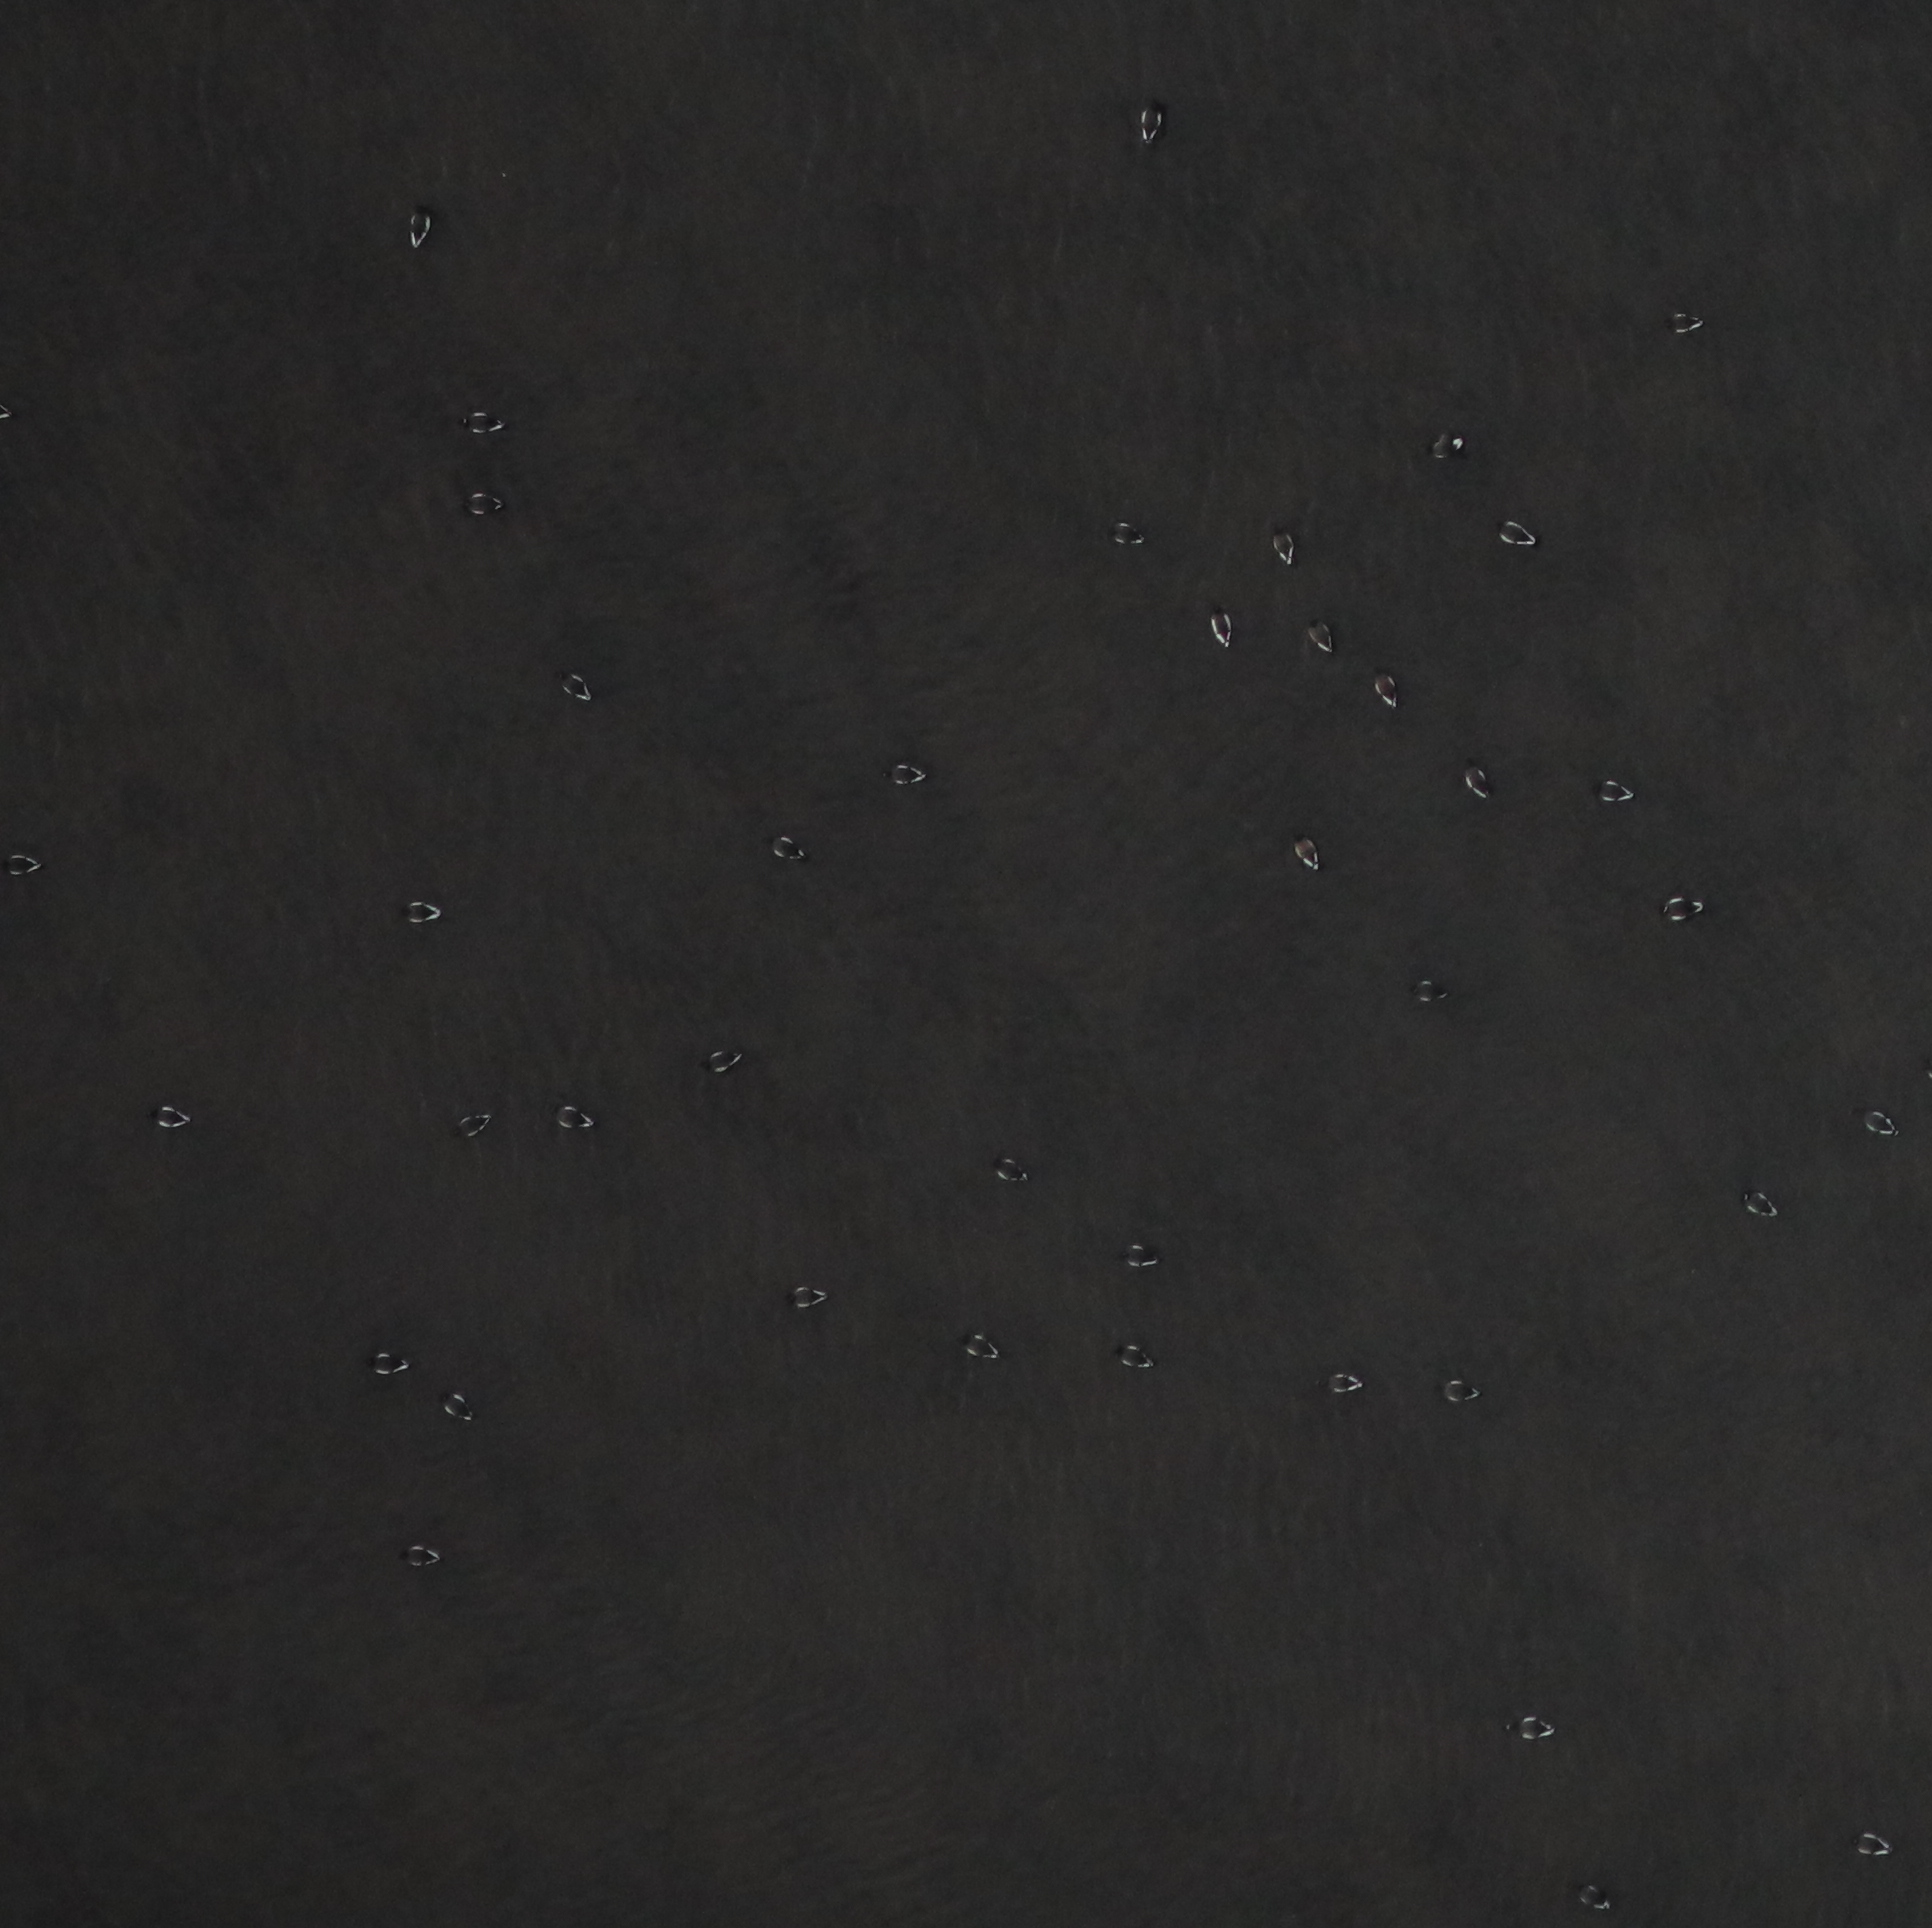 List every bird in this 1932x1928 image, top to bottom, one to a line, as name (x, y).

brant (1152, 122)
brant (422, 226)
brant (1683, 324)
brant (482, 423)
brant (1445, 448)
brant (483, 504)
brant (1516, 534)
brant (1126, 535)
brant (1284, 545)
brant (1222, 625)
brant (1319, 638)
brant (575, 686)
brant (1386, 688)
brant (908, 775)
brant (1476, 783)
brant (1612, 793)
brant (789, 850)
brant (1307, 850)
brant (19, 865)
brant (421, 910)
brant (1680, 910)
brant (1429, 993)
brant (722, 1063)
brant (170, 1118)
brant (571, 1119)
brant (1878, 1122)
brant (475, 1125)
brant (1009, 1168)
brant (1758, 1200)
brant (1140, 1256)
brant (807, 1296)
brant (978, 1345)
brant (1135, 1355)
brant (389, 1363)
brant (1343, 1382)
brant (1459, 1391)
brant (456, 1404)
brant (422, 1555)
brant (1531, 1727)
brant (1872, 1844)
brant (1592, 1894)